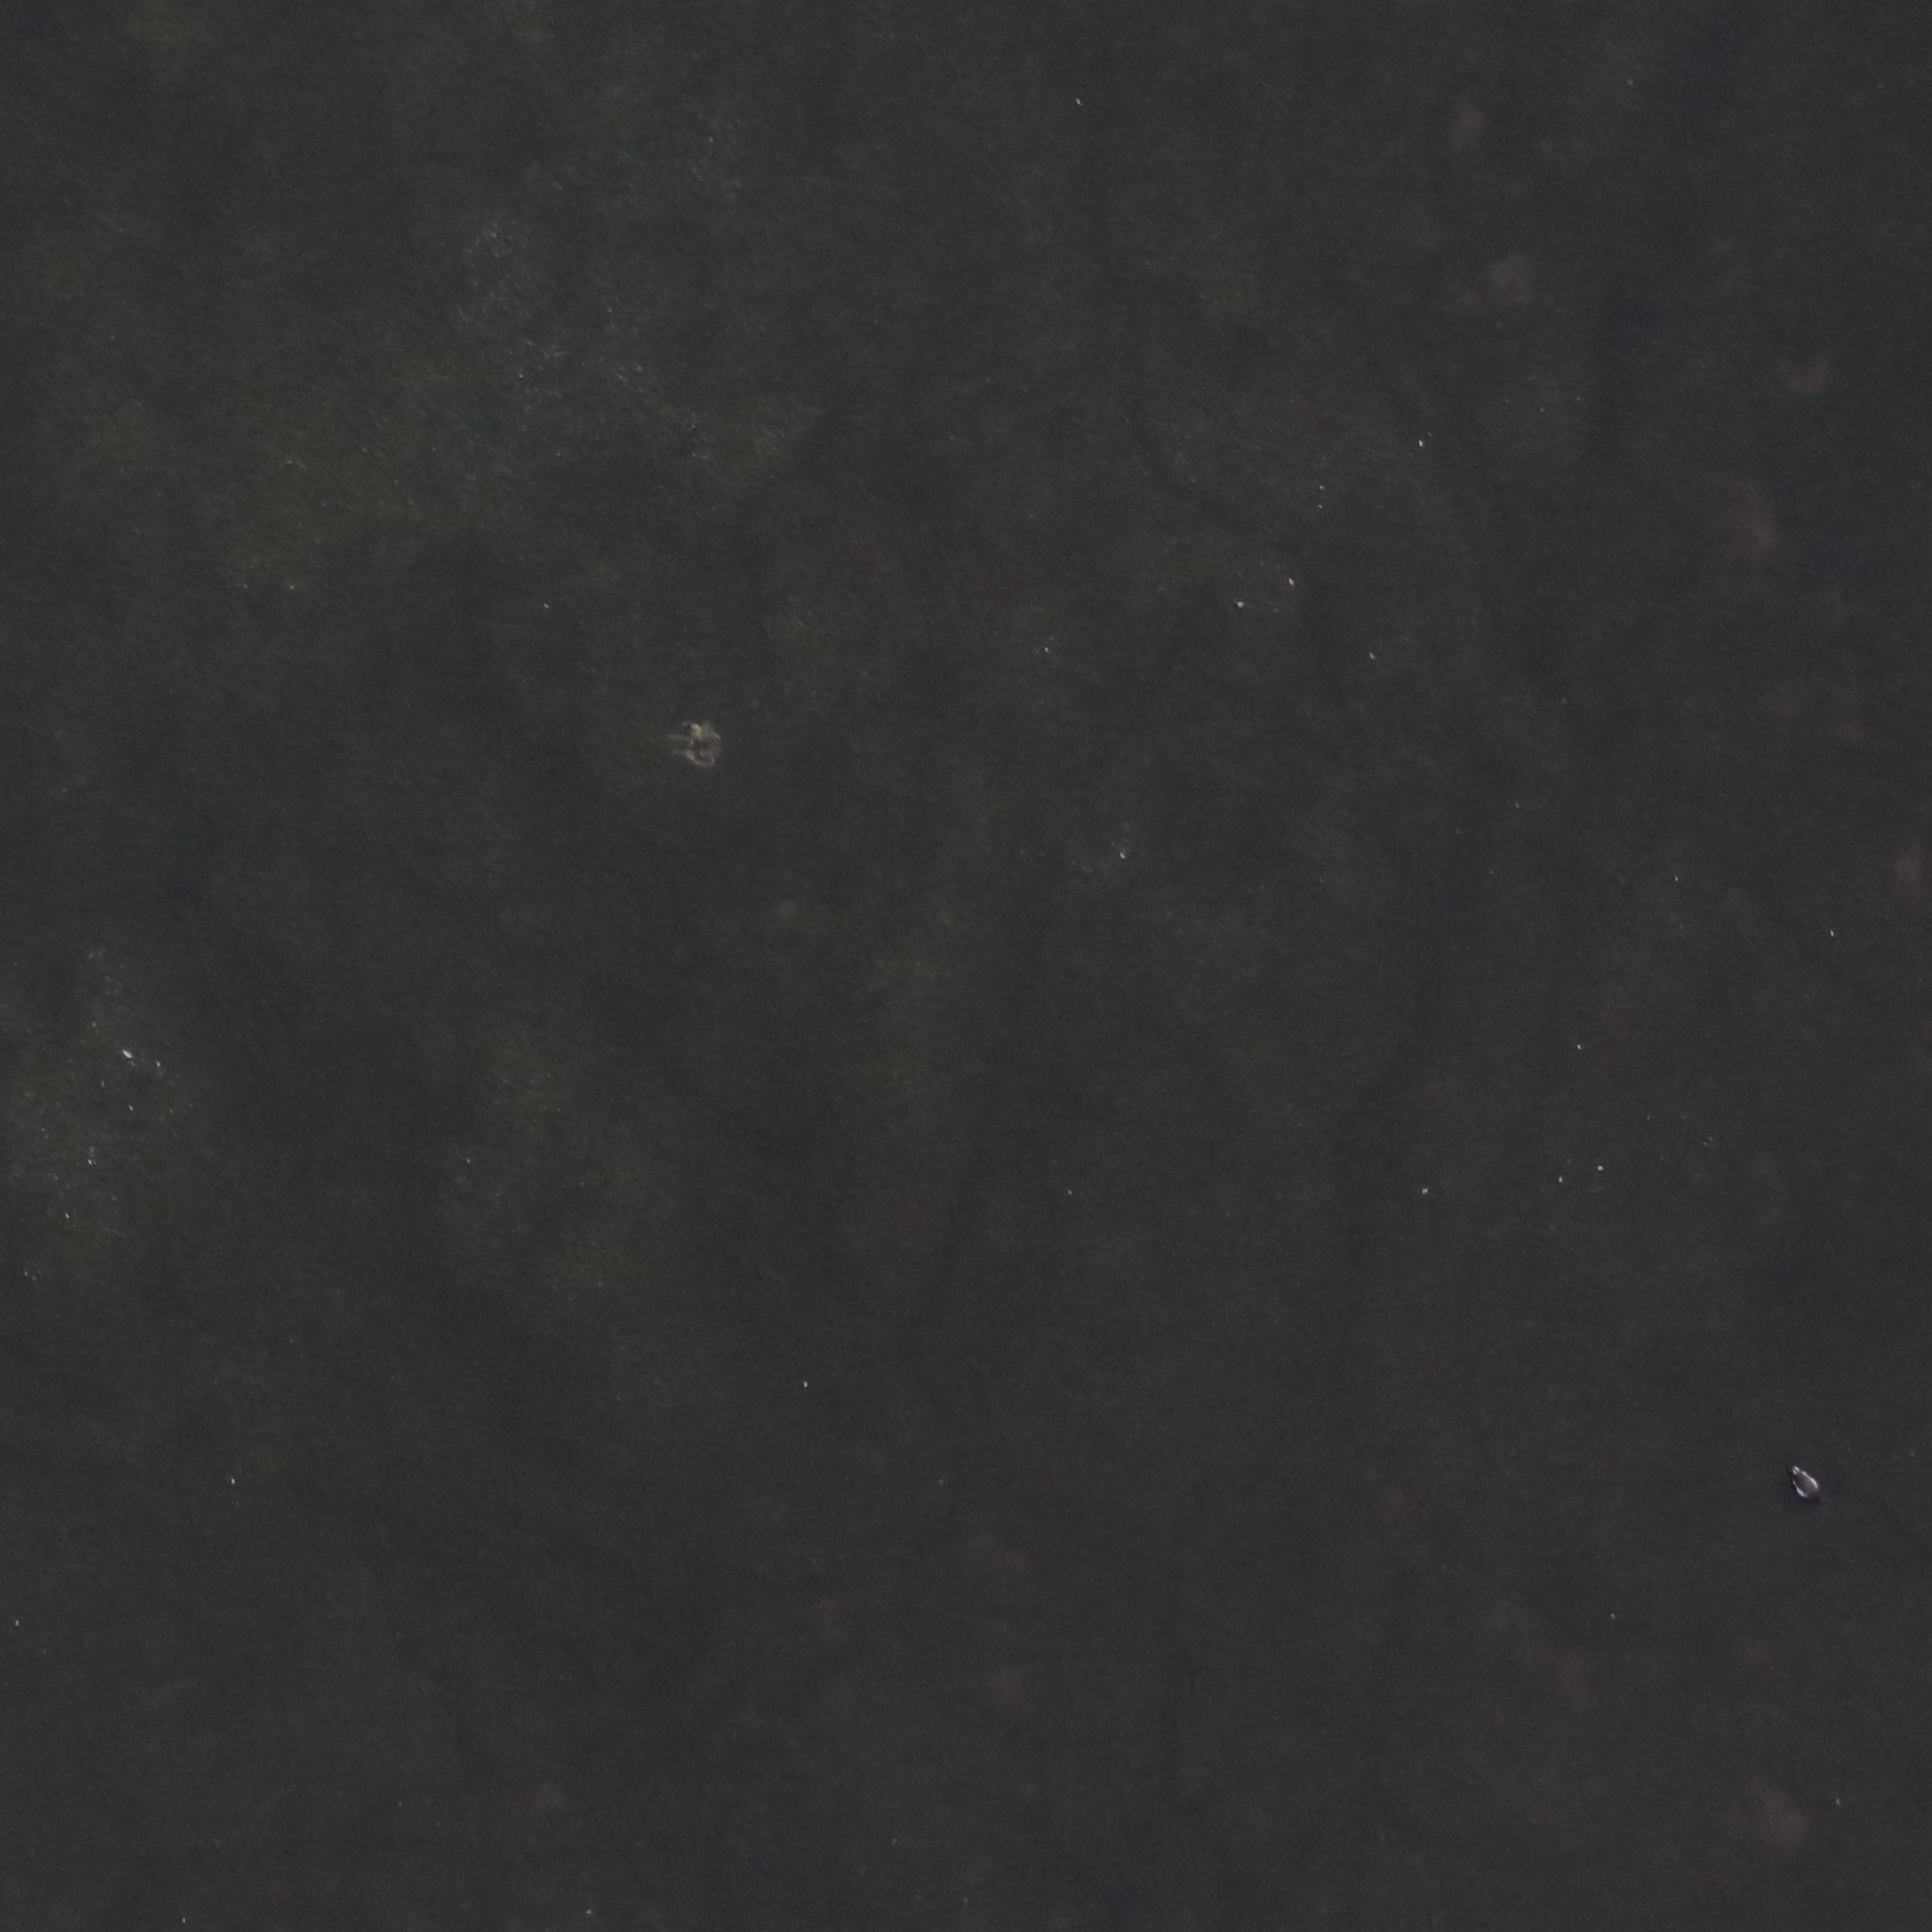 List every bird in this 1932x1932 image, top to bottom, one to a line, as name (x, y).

brant (1807, 1485)